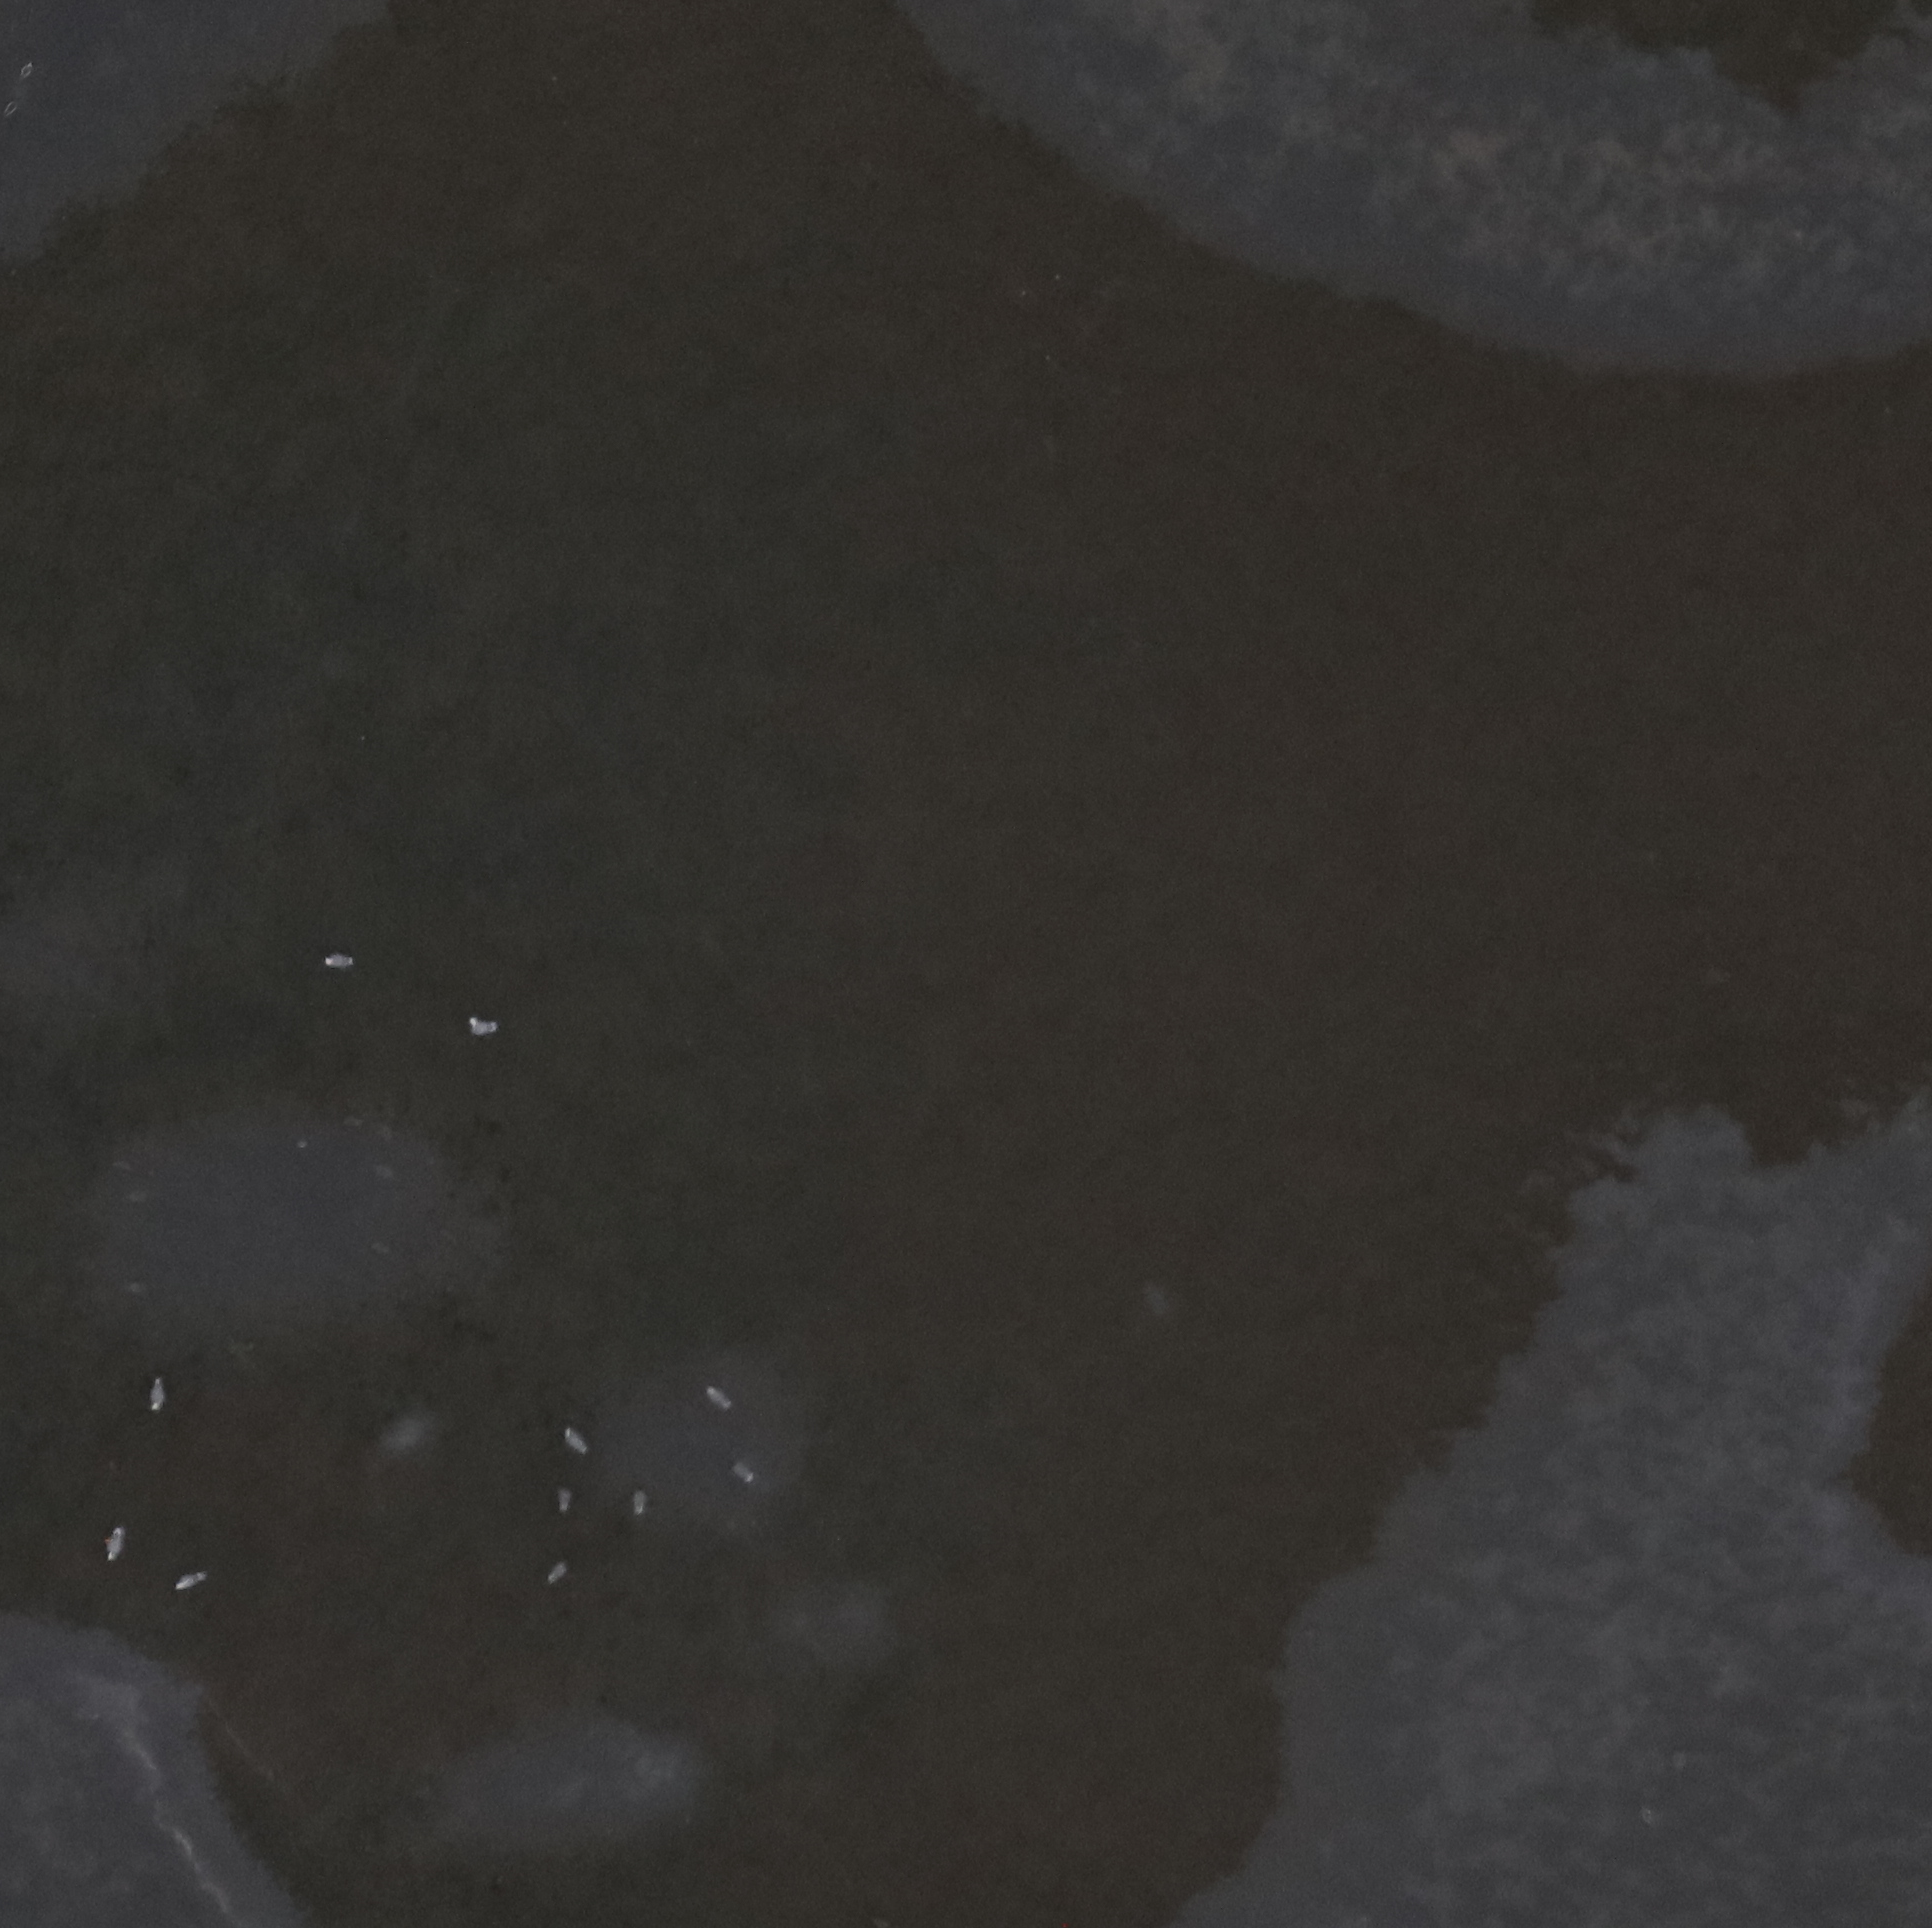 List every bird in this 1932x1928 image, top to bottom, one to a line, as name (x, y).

other bird (25, 67)
other bird (8, 110)
emperor goose (335, 958)
emperor goose (480, 1025)
other bird (382, 1248)
other bird (142, 1284)
other bird (239, 1345)
emperor goose (157, 1396)
emperor goose (717, 1397)
emperor goose (576, 1441)
emperor goose (738, 1469)
emperor goose (569, 1493)
emperor goose (637, 1498)
emperor goose (114, 1550)
emperor goose (558, 1572)
emperor goose (188, 1584)
other bird (1676, 1763)
other bird (1647, 1817)